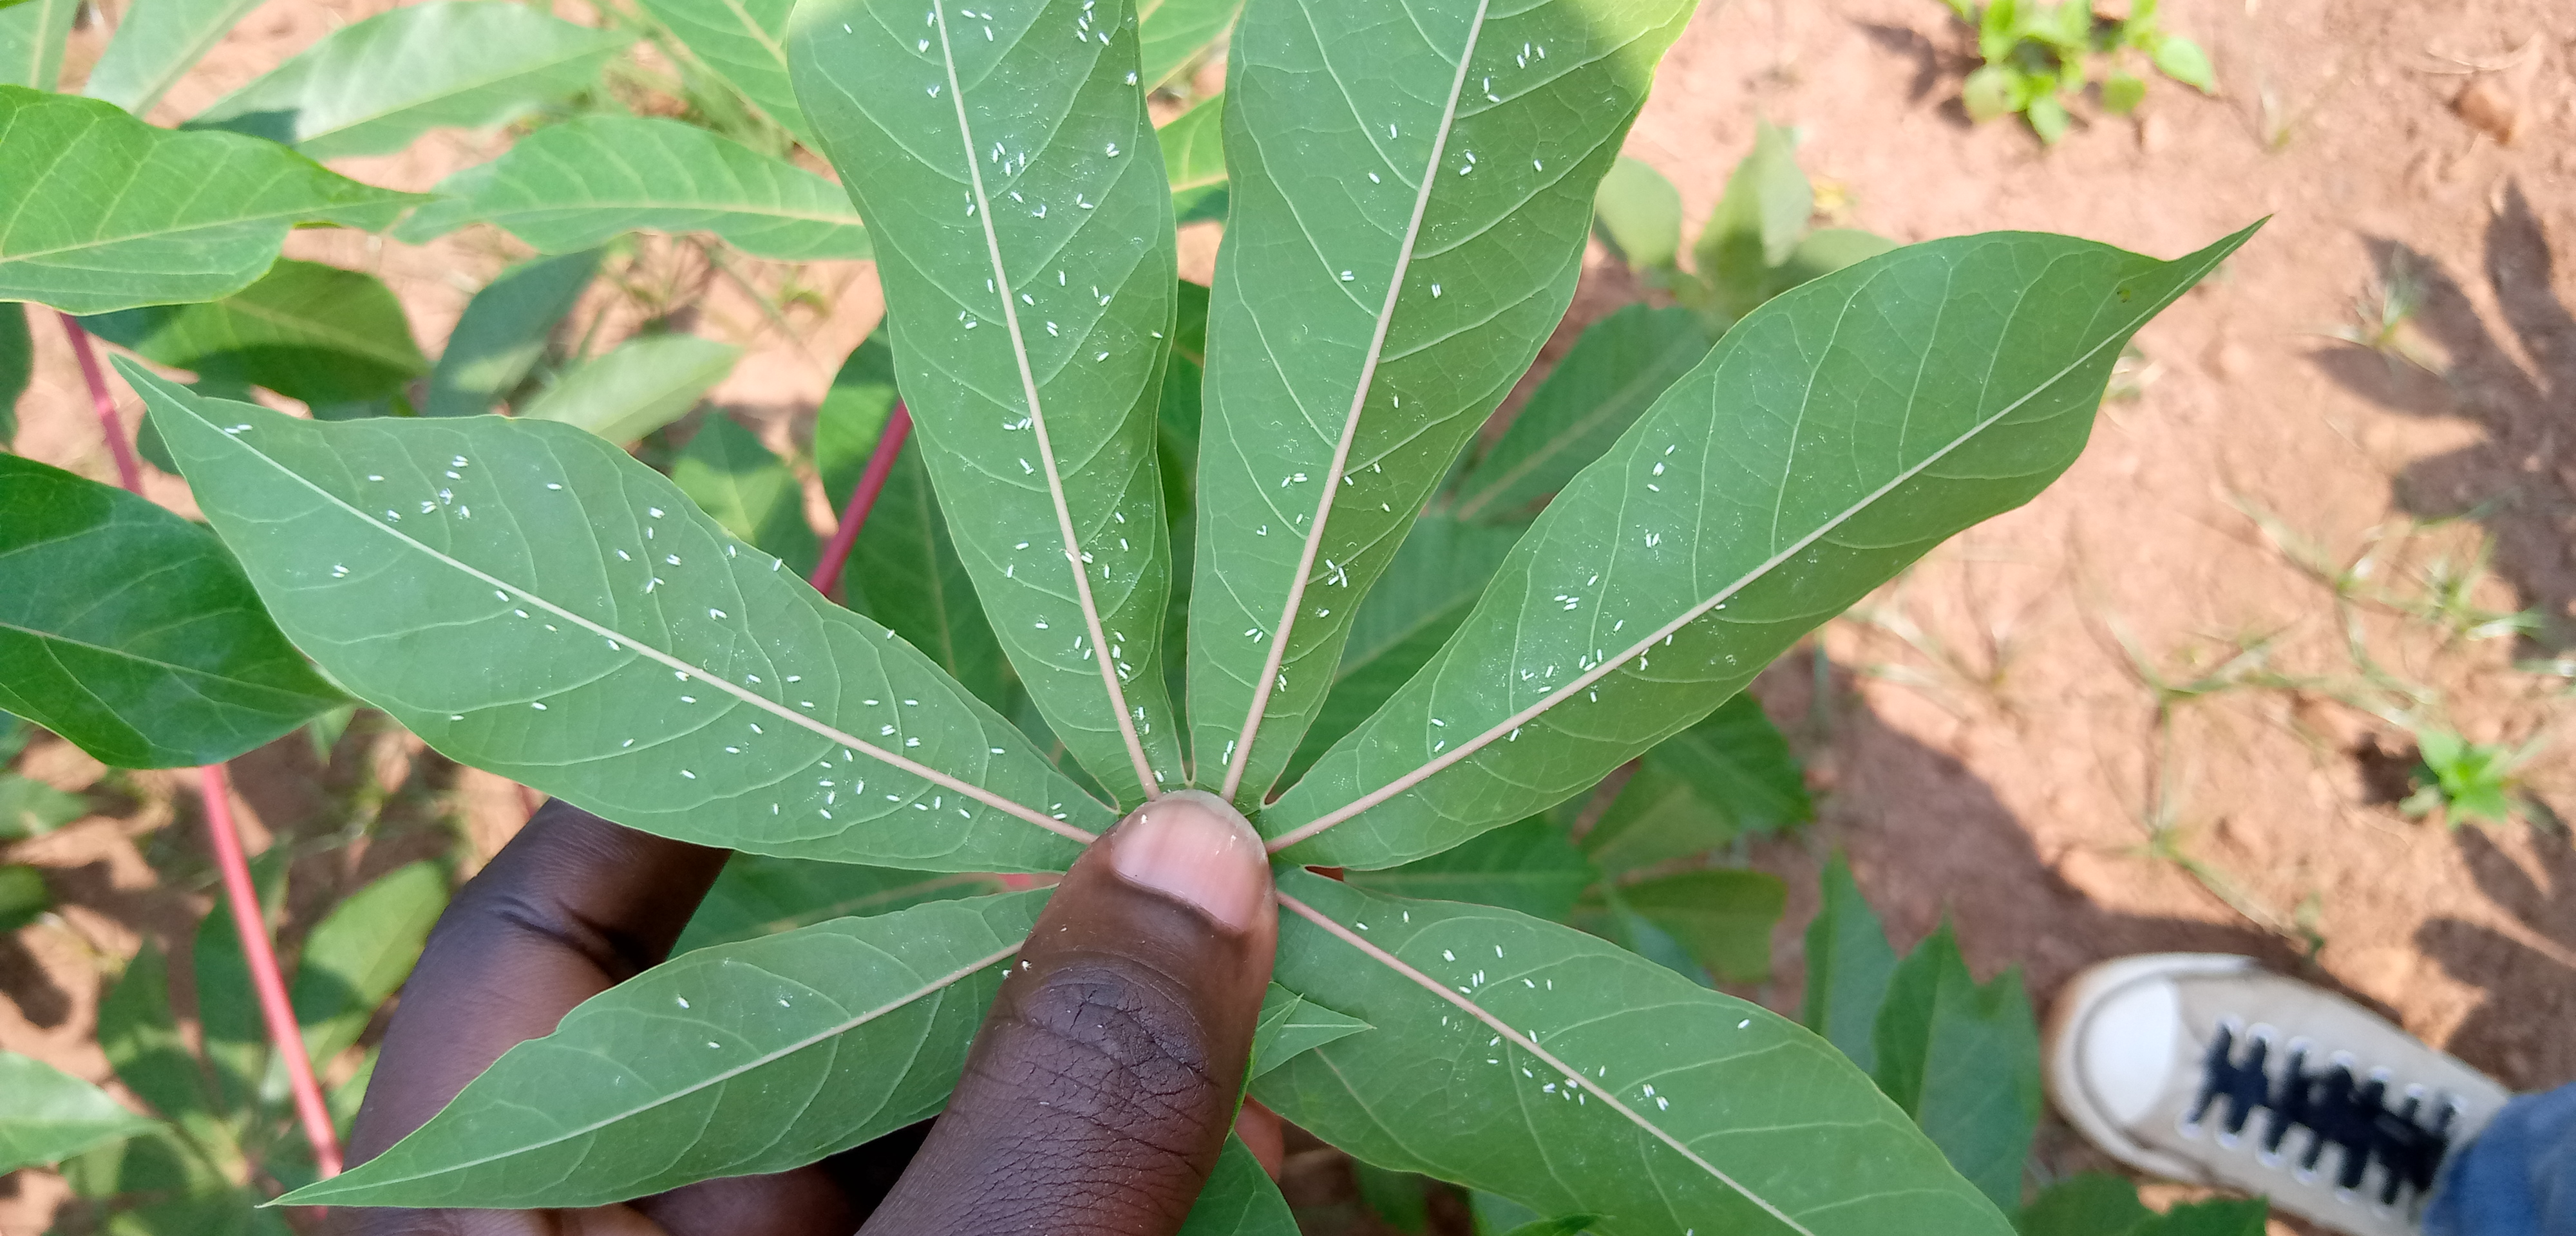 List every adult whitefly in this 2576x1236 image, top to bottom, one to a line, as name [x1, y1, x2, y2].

whitefly [1083, 1, 1096, 12]
whitefly [918, 9, 935, 24]
whitefly [838, 17, 854, 37]
whitefly [981, 23, 995, 44]
whitefly [1072, 29, 1087, 44]
whitefly [1099, 31, 1110, 52]
whitefly [911, 33, 931, 52]
whitefly [1530, 46, 1550, 63]
whitefly [1118, 71, 1144, 90]
whitefly [1480, 75, 1498, 108]
whitefly [925, 81, 942, 103]
whitefly [1386, 120, 1401, 142]
whitefly [1098, 138, 1124, 162]
whitefly [987, 141, 1012, 164]
whitefly [1461, 145, 1482, 165]
whitefly [1530, 156, 1546, 181]
whitefly [1458, 161, 1473, 182]
whitefly [1363, 169, 1386, 187]
whitefly [960, 187, 980, 218]
whitefly [1005, 189, 1026, 201]
whitefly [1070, 192, 1092, 214]
whitefly [1030, 207, 1055, 224]
whitefly [1337, 265, 1357, 285]
whitefly [1055, 268, 1064, 293]
whitefly [980, 274, 998, 302]
whitefly [1429, 282, 1446, 301]
whitefly [1087, 283, 1116, 303]
whitefly [1018, 290, 1041, 308]
whitefly [965, 317, 981, 339]
whitefly [1043, 319, 1064, 341]
whitefly [1148, 326, 1164, 343]
whitefly [1095, 348, 1113, 363]
whitefly [1389, 389, 1401, 412]
whitefly [1025, 415, 1034, 431]
whitefly [1016, 417, 1027, 432]
whitefly [1001, 422, 1017, 433]
whitefly [236, 422, 254, 432]
whitefly [222, 426, 241, 436]
whitefly [1662, 442, 1681, 455]
whitefly [446, 452, 472, 469]
whitefly [1017, 452, 1035, 474]
whitefly [1368, 460, 1389, 476]
whitefly [1291, 471, 1308, 487]
whitefly [366, 473, 388, 485]
whitefly [544, 476, 566, 498]
whitefly [1269, 476, 1296, 487]
whitefly [1643, 482, 1662, 501]
whitefly [415, 496, 439, 516]
whitefly [1378, 498, 1396, 518]
whitefly [452, 501, 475, 524]
whitefly [644, 503, 668, 524]
whitefly [386, 507, 404, 523]
whitefly [1293, 510, 1311, 527]
whitefly [1113, 512, 1128, 527]
whitefly [1257, 523, 1269, 541]
whitefly [1641, 527, 1663, 552]
whitefly [1014, 538, 1037, 554]
whitefly [1116, 538, 1135, 556]
whitefly [725, 543, 739, 564]
whitefly [613, 546, 636, 567]
whitefly [663, 548, 681, 572]
whitefly [774, 556, 785, 575]
whitefly [1001, 561, 1021, 581]
whitefly [1099, 561, 1110, 584]
whitefly [332, 563, 351, 575]
whitefly [1328, 567, 1349, 590]
whitefly [1584, 570, 1607, 592]
whitefly [330, 571, 349, 581]
whitefly [643, 572, 664, 598]
whitefly [491, 586, 511, 607]
whitefly [1549, 595, 1589, 618]
whitefly [1711, 601, 1730, 615]
whitefly [708, 604, 725, 628]
whitefly [515, 605, 529, 621]
whitefly [1319, 605, 1329, 623]
whitefly [1029, 618, 1055, 635]
whitefly [1607, 618, 1627, 639]
whitefly [540, 621, 560, 639]
whitefly [1240, 623, 1264, 644]
whitefly [883, 624, 900, 647]
whitefly [1110, 627, 1126, 647]
whitefly [1662, 633, 1679, 647]
whitefly [605, 635, 616, 653]
whitefly [1070, 635, 1098, 659]
whitefly [1579, 645, 1613, 675]
whitefly [1633, 657, 1663, 677]
whitefly [1113, 662, 1136, 680]
whitefly [1513, 665, 1539, 685]
whitefly [745, 669, 764, 693]
whitefly [785, 671, 804, 685]
whitefly [1274, 675, 1291, 696]
whitefly [1587, 688, 1599, 705]
whitefly [679, 693, 696, 709]
whitefly [900, 695, 920, 711]
whitefly [858, 696, 885, 713]
whitefly [796, 697, 825, 716]
whitefly [1132, 699, 1147, 716]
whitefly [526, 700, 551, 716]
whitefly [446, 713, 468, 722]
whitefly [1428, 716, 1446, 728]
whitefly [748, 717, 765, 739]
whitefly [880, 720, 888, 744]
whitefly [1506, 727, 1522, 748]
whitefly [623, 734, 638, 754]
whitefly [900, 734, 929, 753]
whitefly [1224, 736, 1237, 754]
whitefly [1434, 736, 1449, 756]
whitefly [722, 744, 742, 760]
whitefly [838, 744, 853, 768]
whitefly [987, 744, 1009, 760]
whitefly [1210, 749, 1237, 769]
whitefly [1150, 766, 1170, 786]
whitefly [677, 768, 695, 785]
whitefly [885, 789, 900, 806]
whitefly [770, 798, 782, 817]
whitefly [913, 798, 929, 814]
whitefly [1047, 798, 1067, 820]
whitefly [817, 803, 834, 820]
whitefly [955, 805, 967, 825]
whitefly [1398, 904, 1408, 927]
whitefly [1354, 920, 1376, 937]
whitefly [1490, 940, 1502, 966]
whitefly [1438, 942, 1457, 969]
whitefly [1020, 957, 1034, 973]
whitefly [999, 966, 1013, 980]
whitefly [1468, 967, 1492, 990]
whitefly [1544, 978, 1561, 995]
whitefly [777, 993, 796, 1015]
whitefly [676, 995, 696, 1011]
whitefly [1736, 1015, 1759, 1036]
whitefly [1526, 1024, 1546, 1045]
whitefly [1486, 1030, 1500, 1047]
whitefly [699, 1035, 725, 1050]
whitefly [1481, 1054, 1501, 1071]
whitefly [1595, 1063, 1604, 1079]
whitefly [1538, 1076, 1559, 1098]
whitefly [1653, 1094, 1667, 1110]